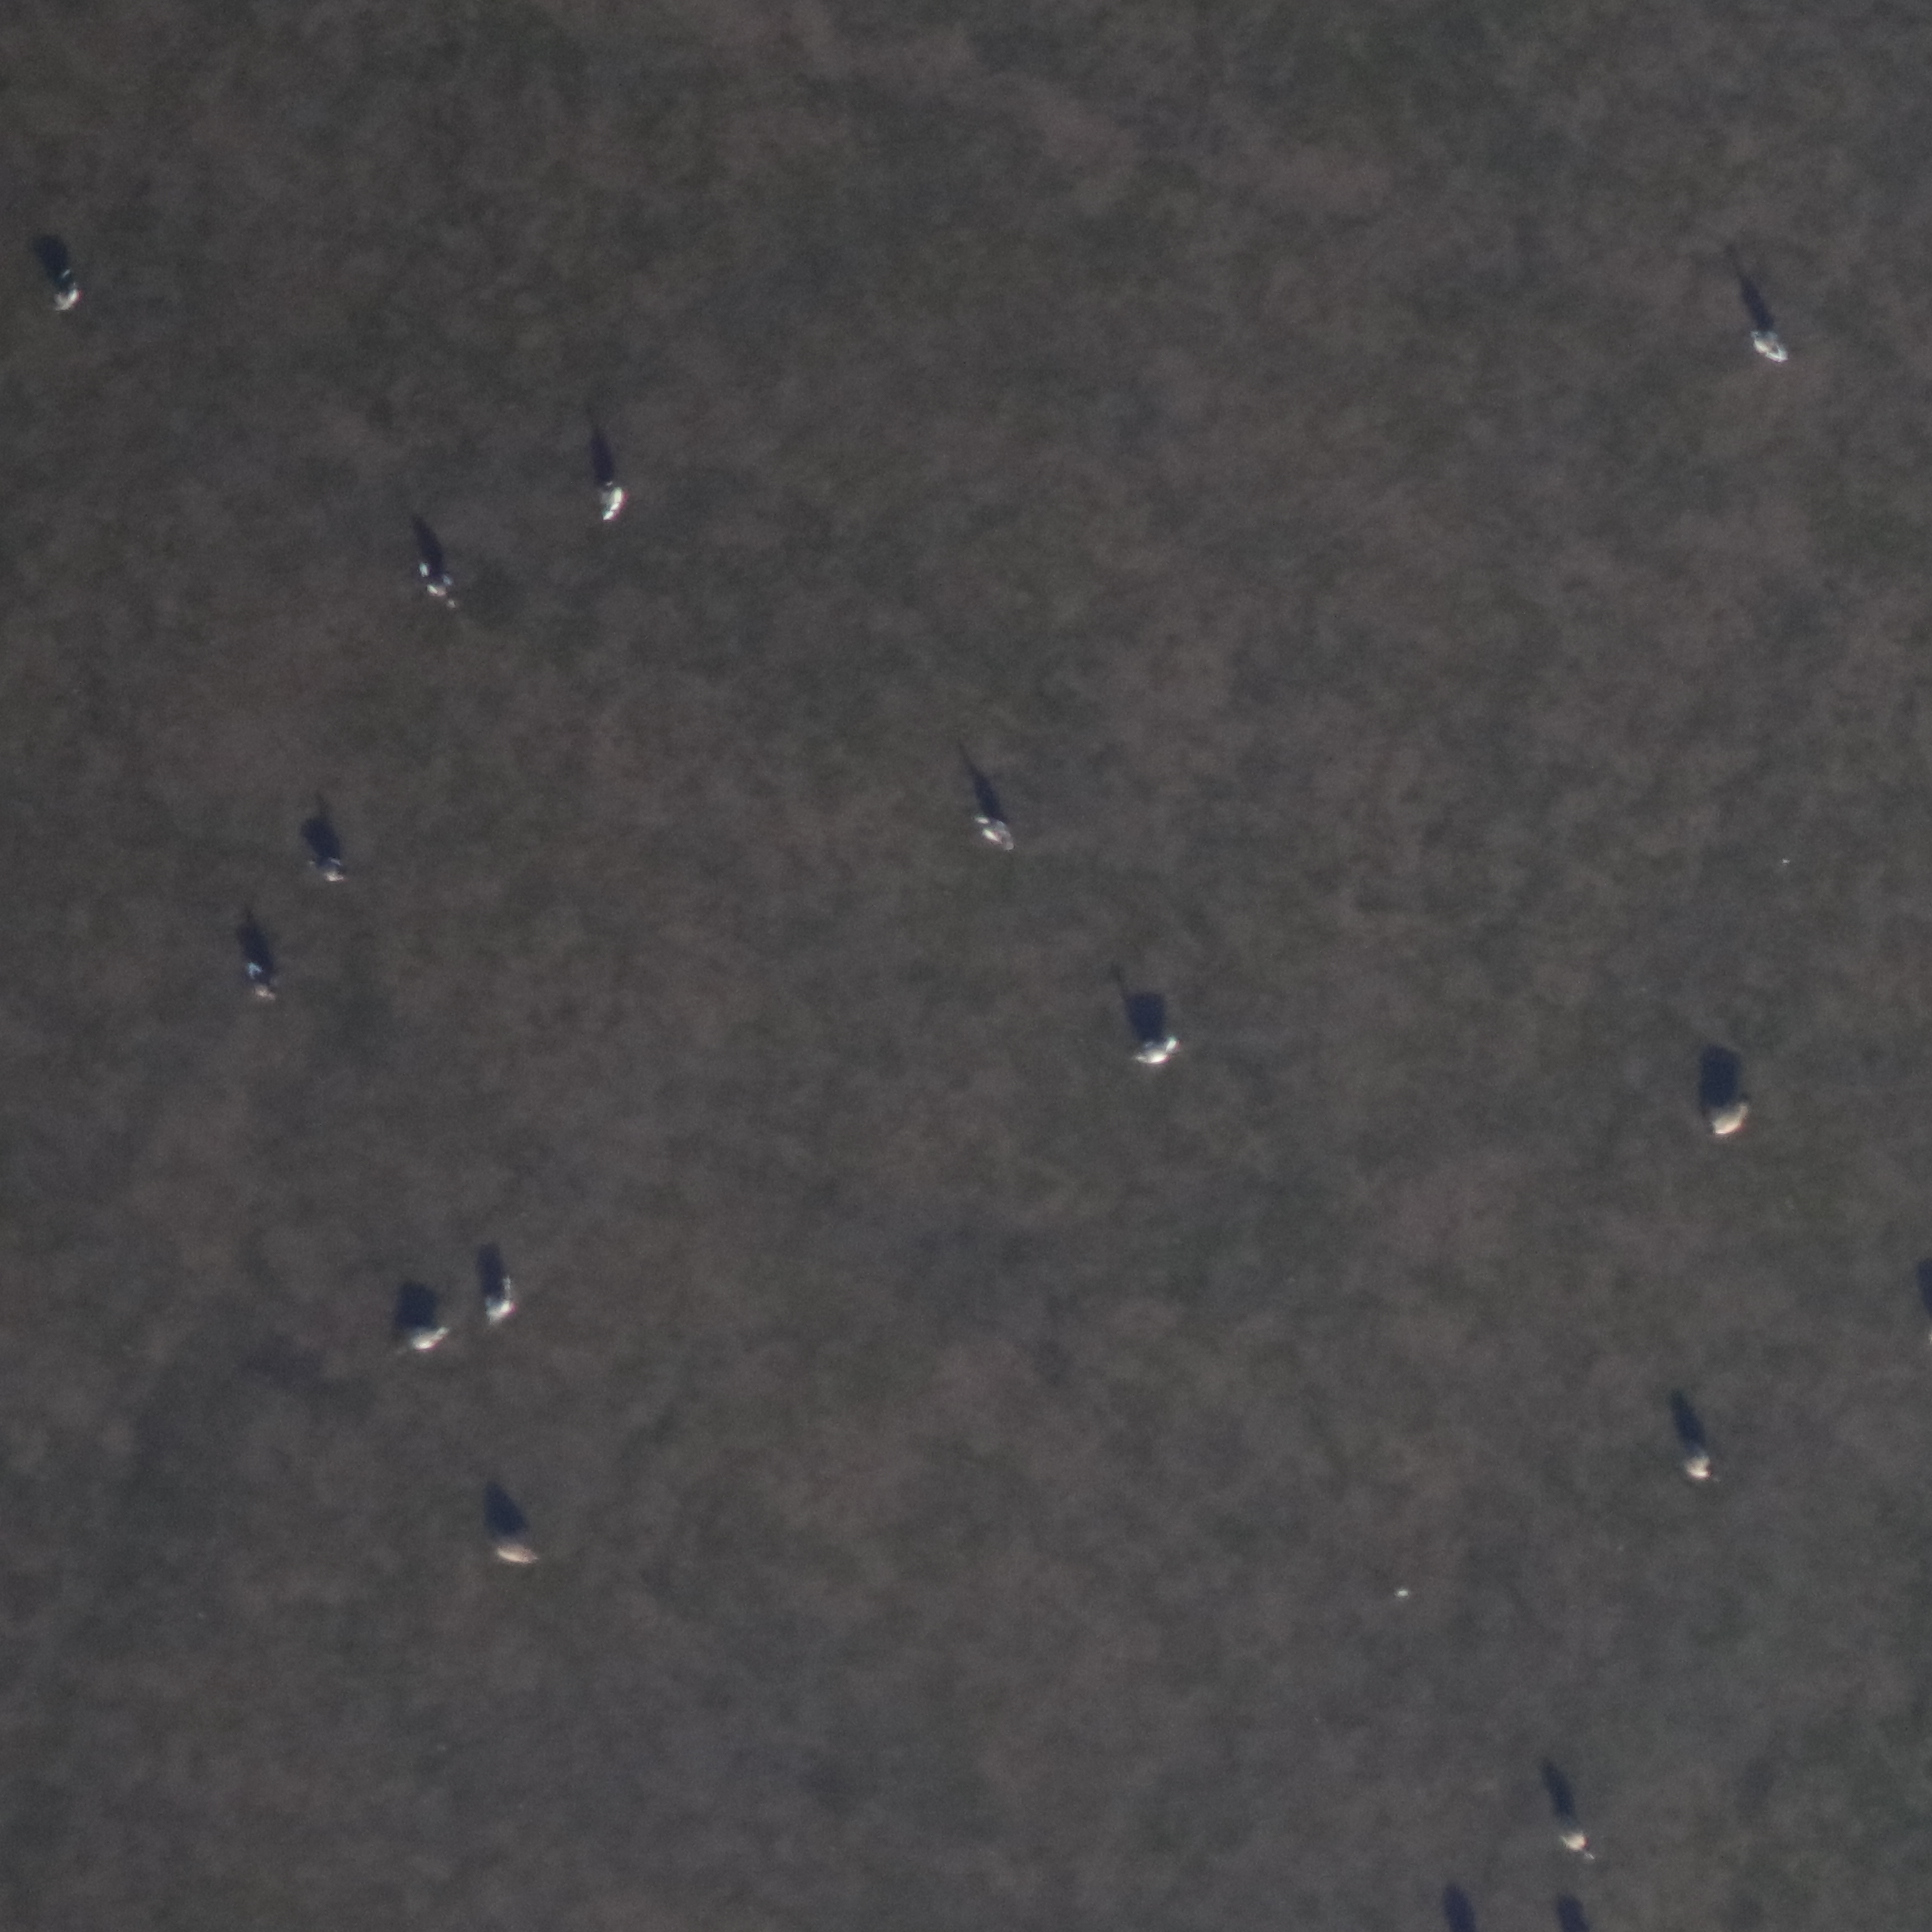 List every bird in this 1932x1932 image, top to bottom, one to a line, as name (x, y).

brant (67, 289)
brant (1768, 341)
brant (611, 498)
brant (441, 580)
brant (996, 831)
brant (332, 869)
brant (259, 980)
brant (1158, 1050)
Canada goose (1728, 1116)
brant (500, 1304)
brant (426, 1337)
Canada goose (1701, 1465)
Canada goose (517, 1548)
Canada goose (1573, 1830)